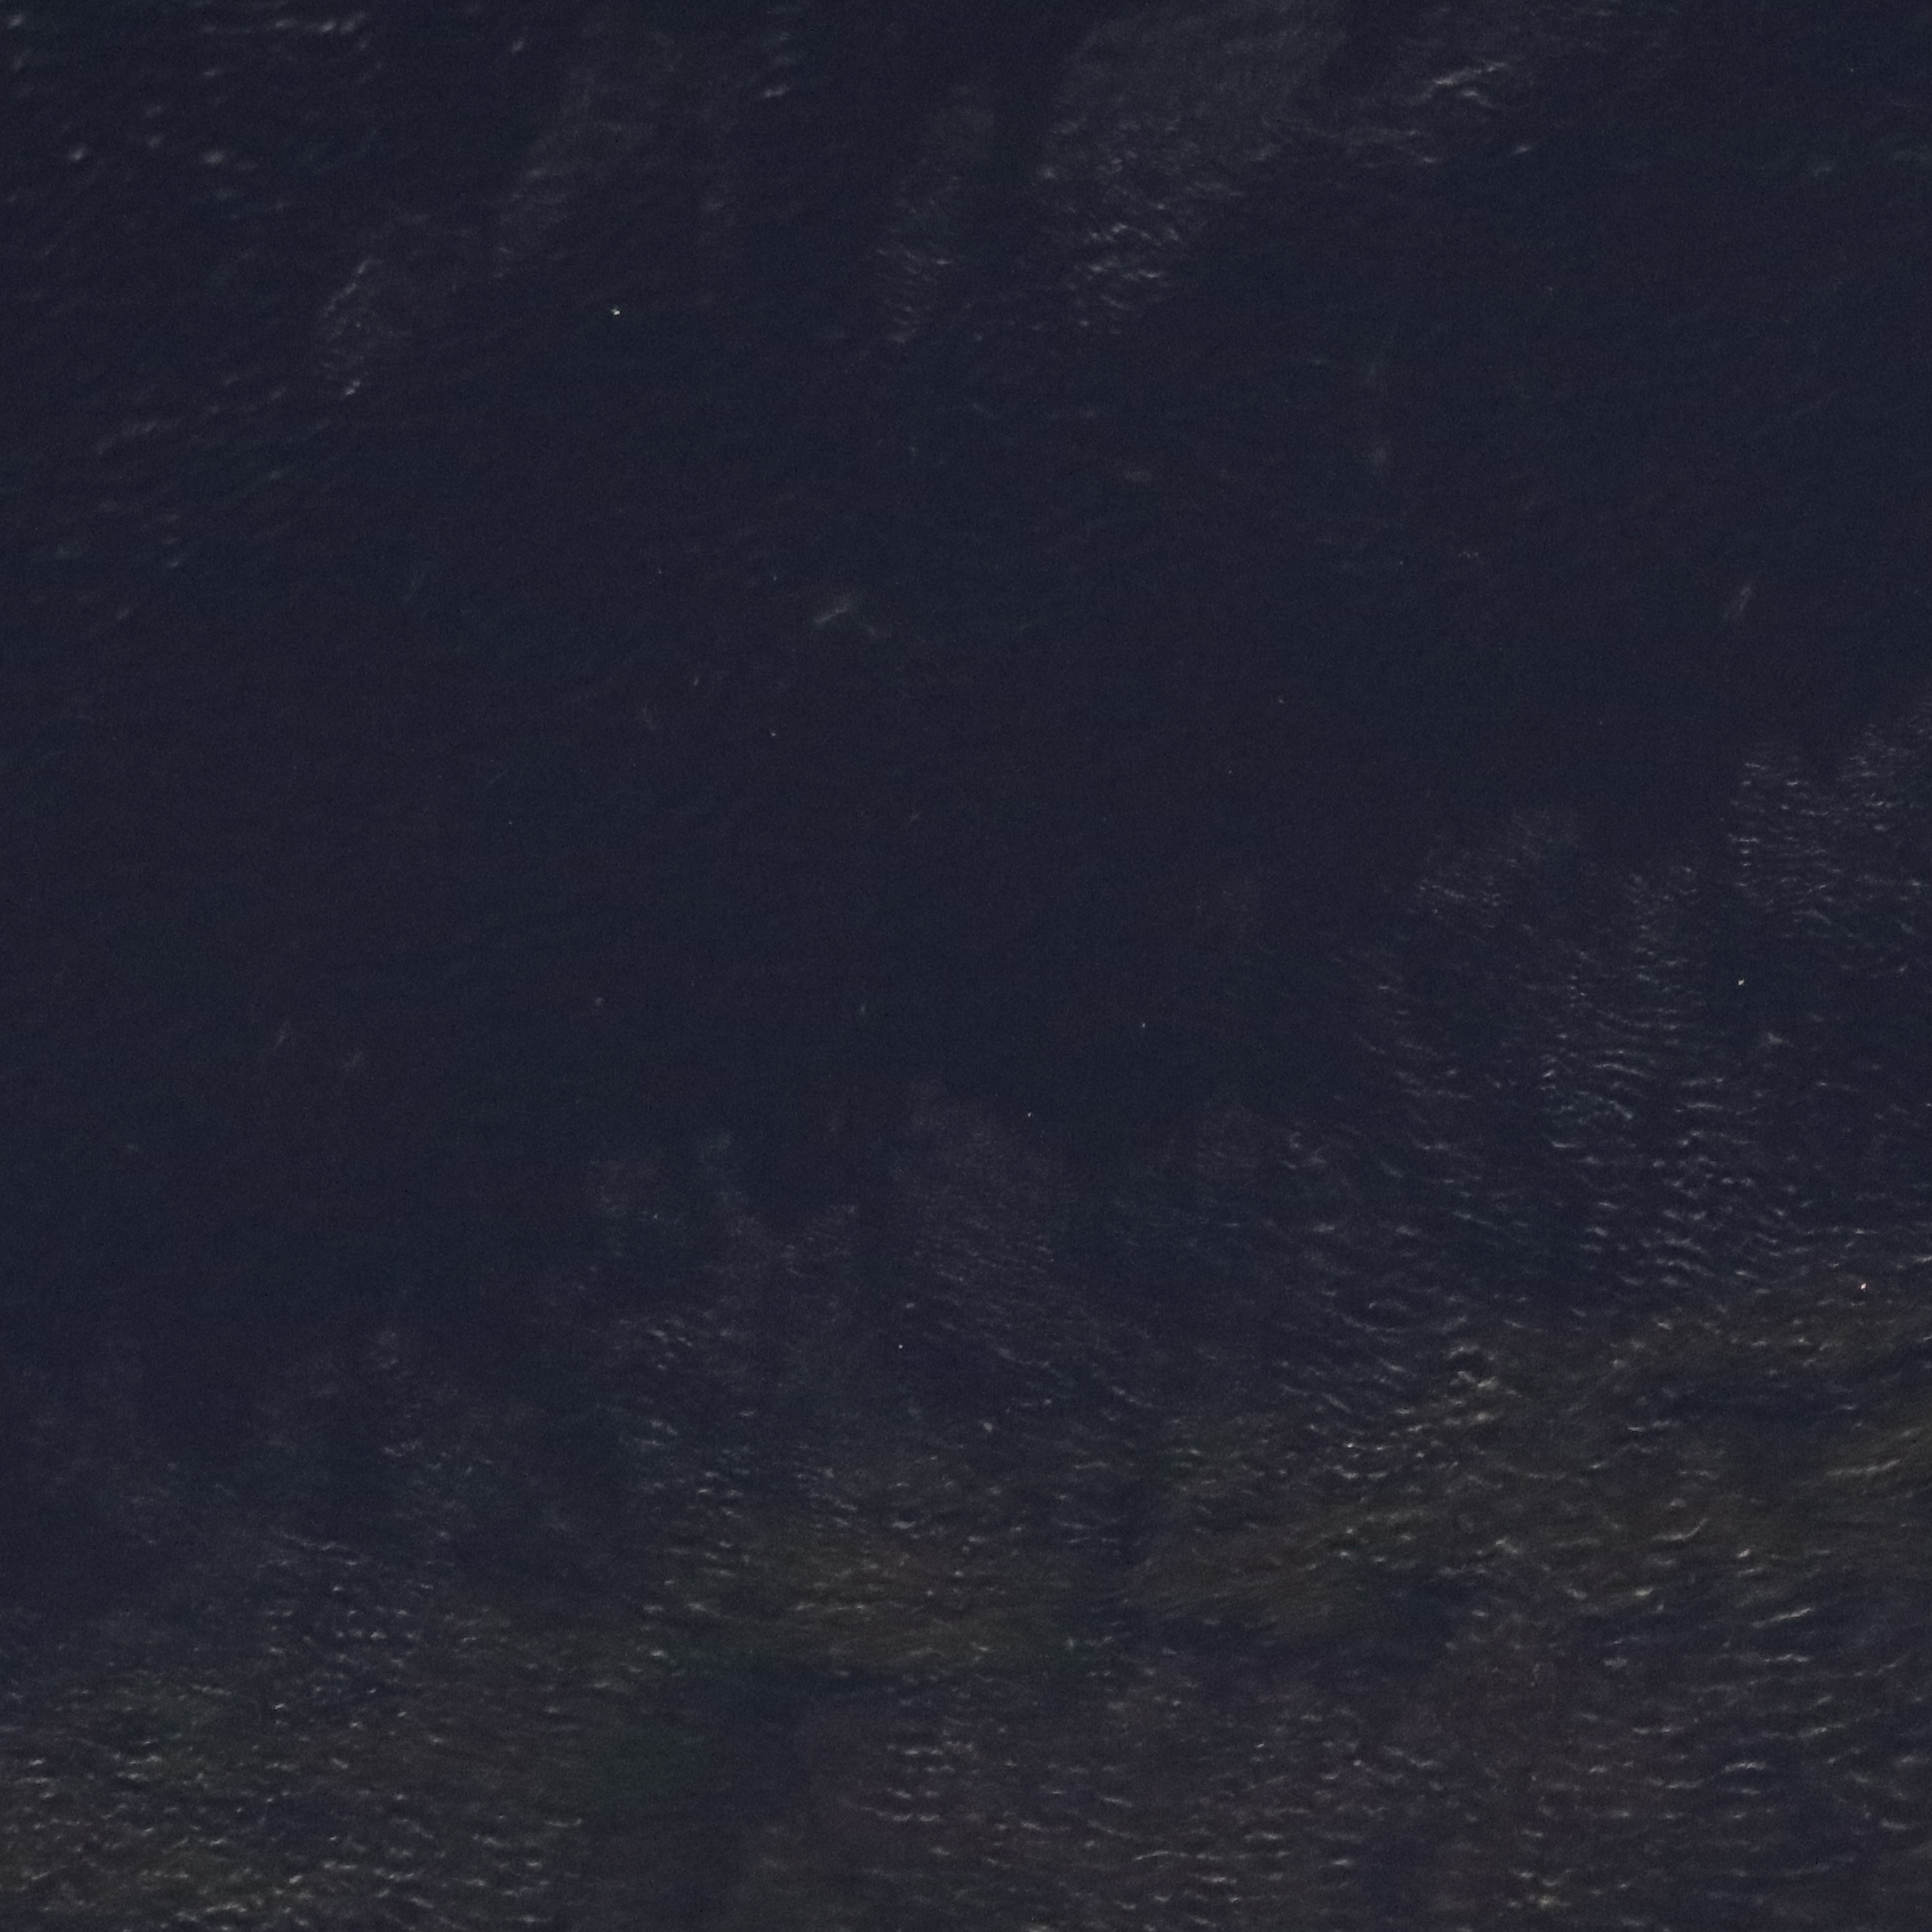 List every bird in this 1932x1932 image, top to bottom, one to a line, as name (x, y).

None